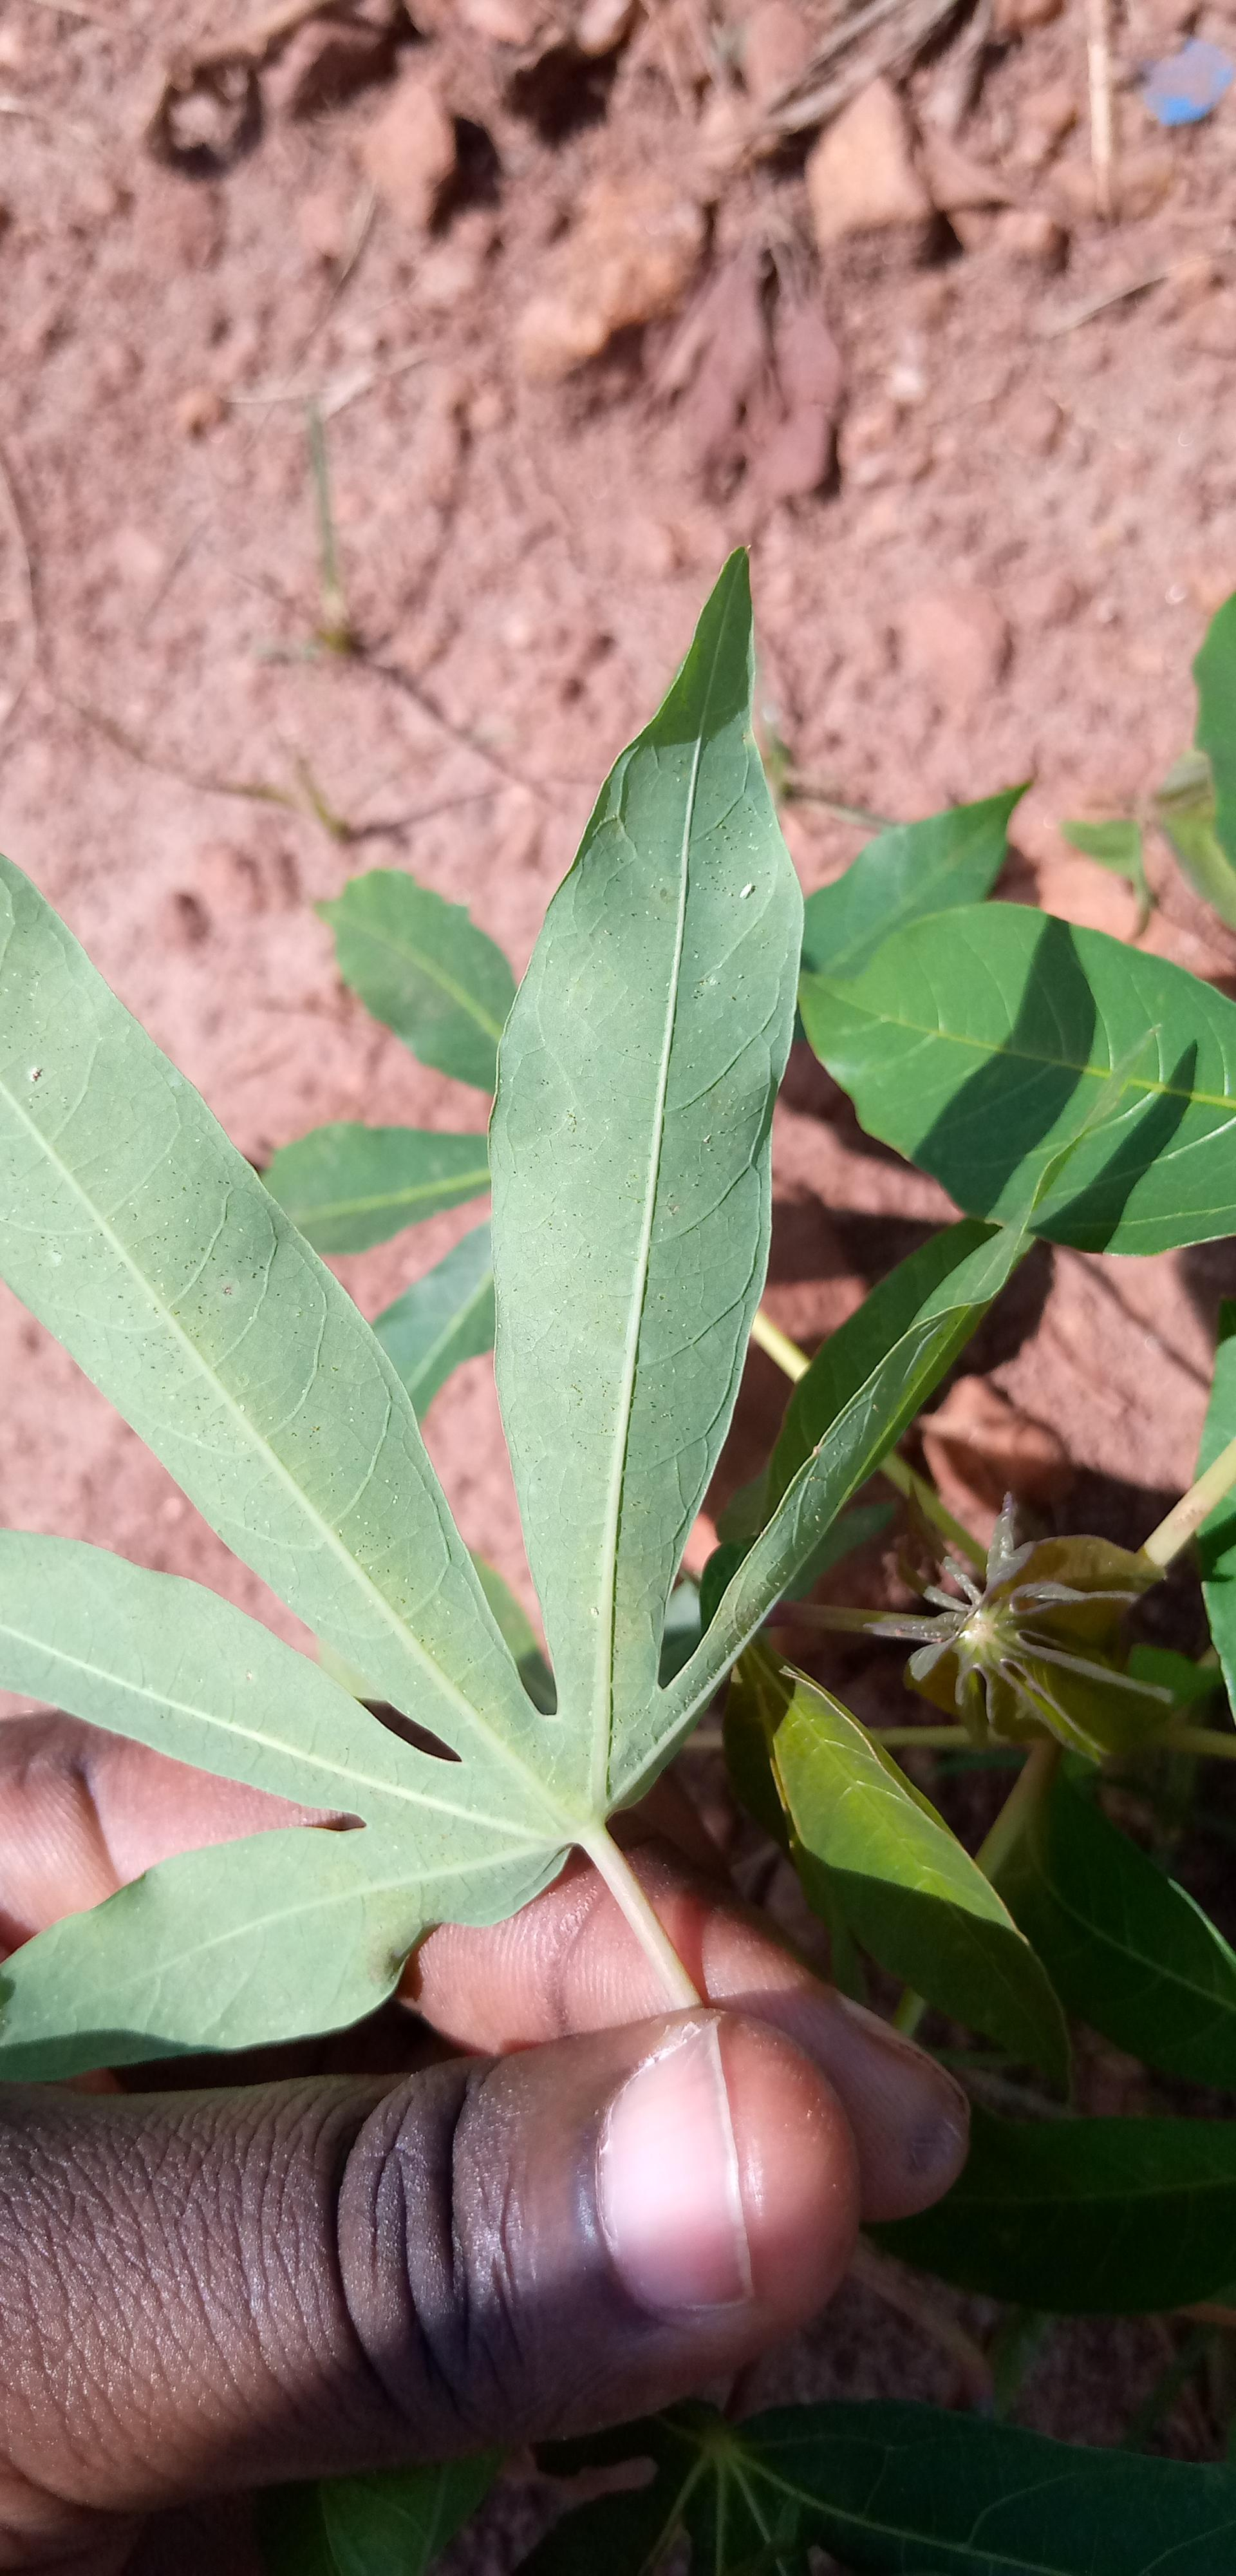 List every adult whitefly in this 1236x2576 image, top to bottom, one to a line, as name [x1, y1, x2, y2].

whitefly [738, 881, 765, 902]
whitefly [22, 1057, 55, 1090]
whitefly [570, 1596, 610, 1625]